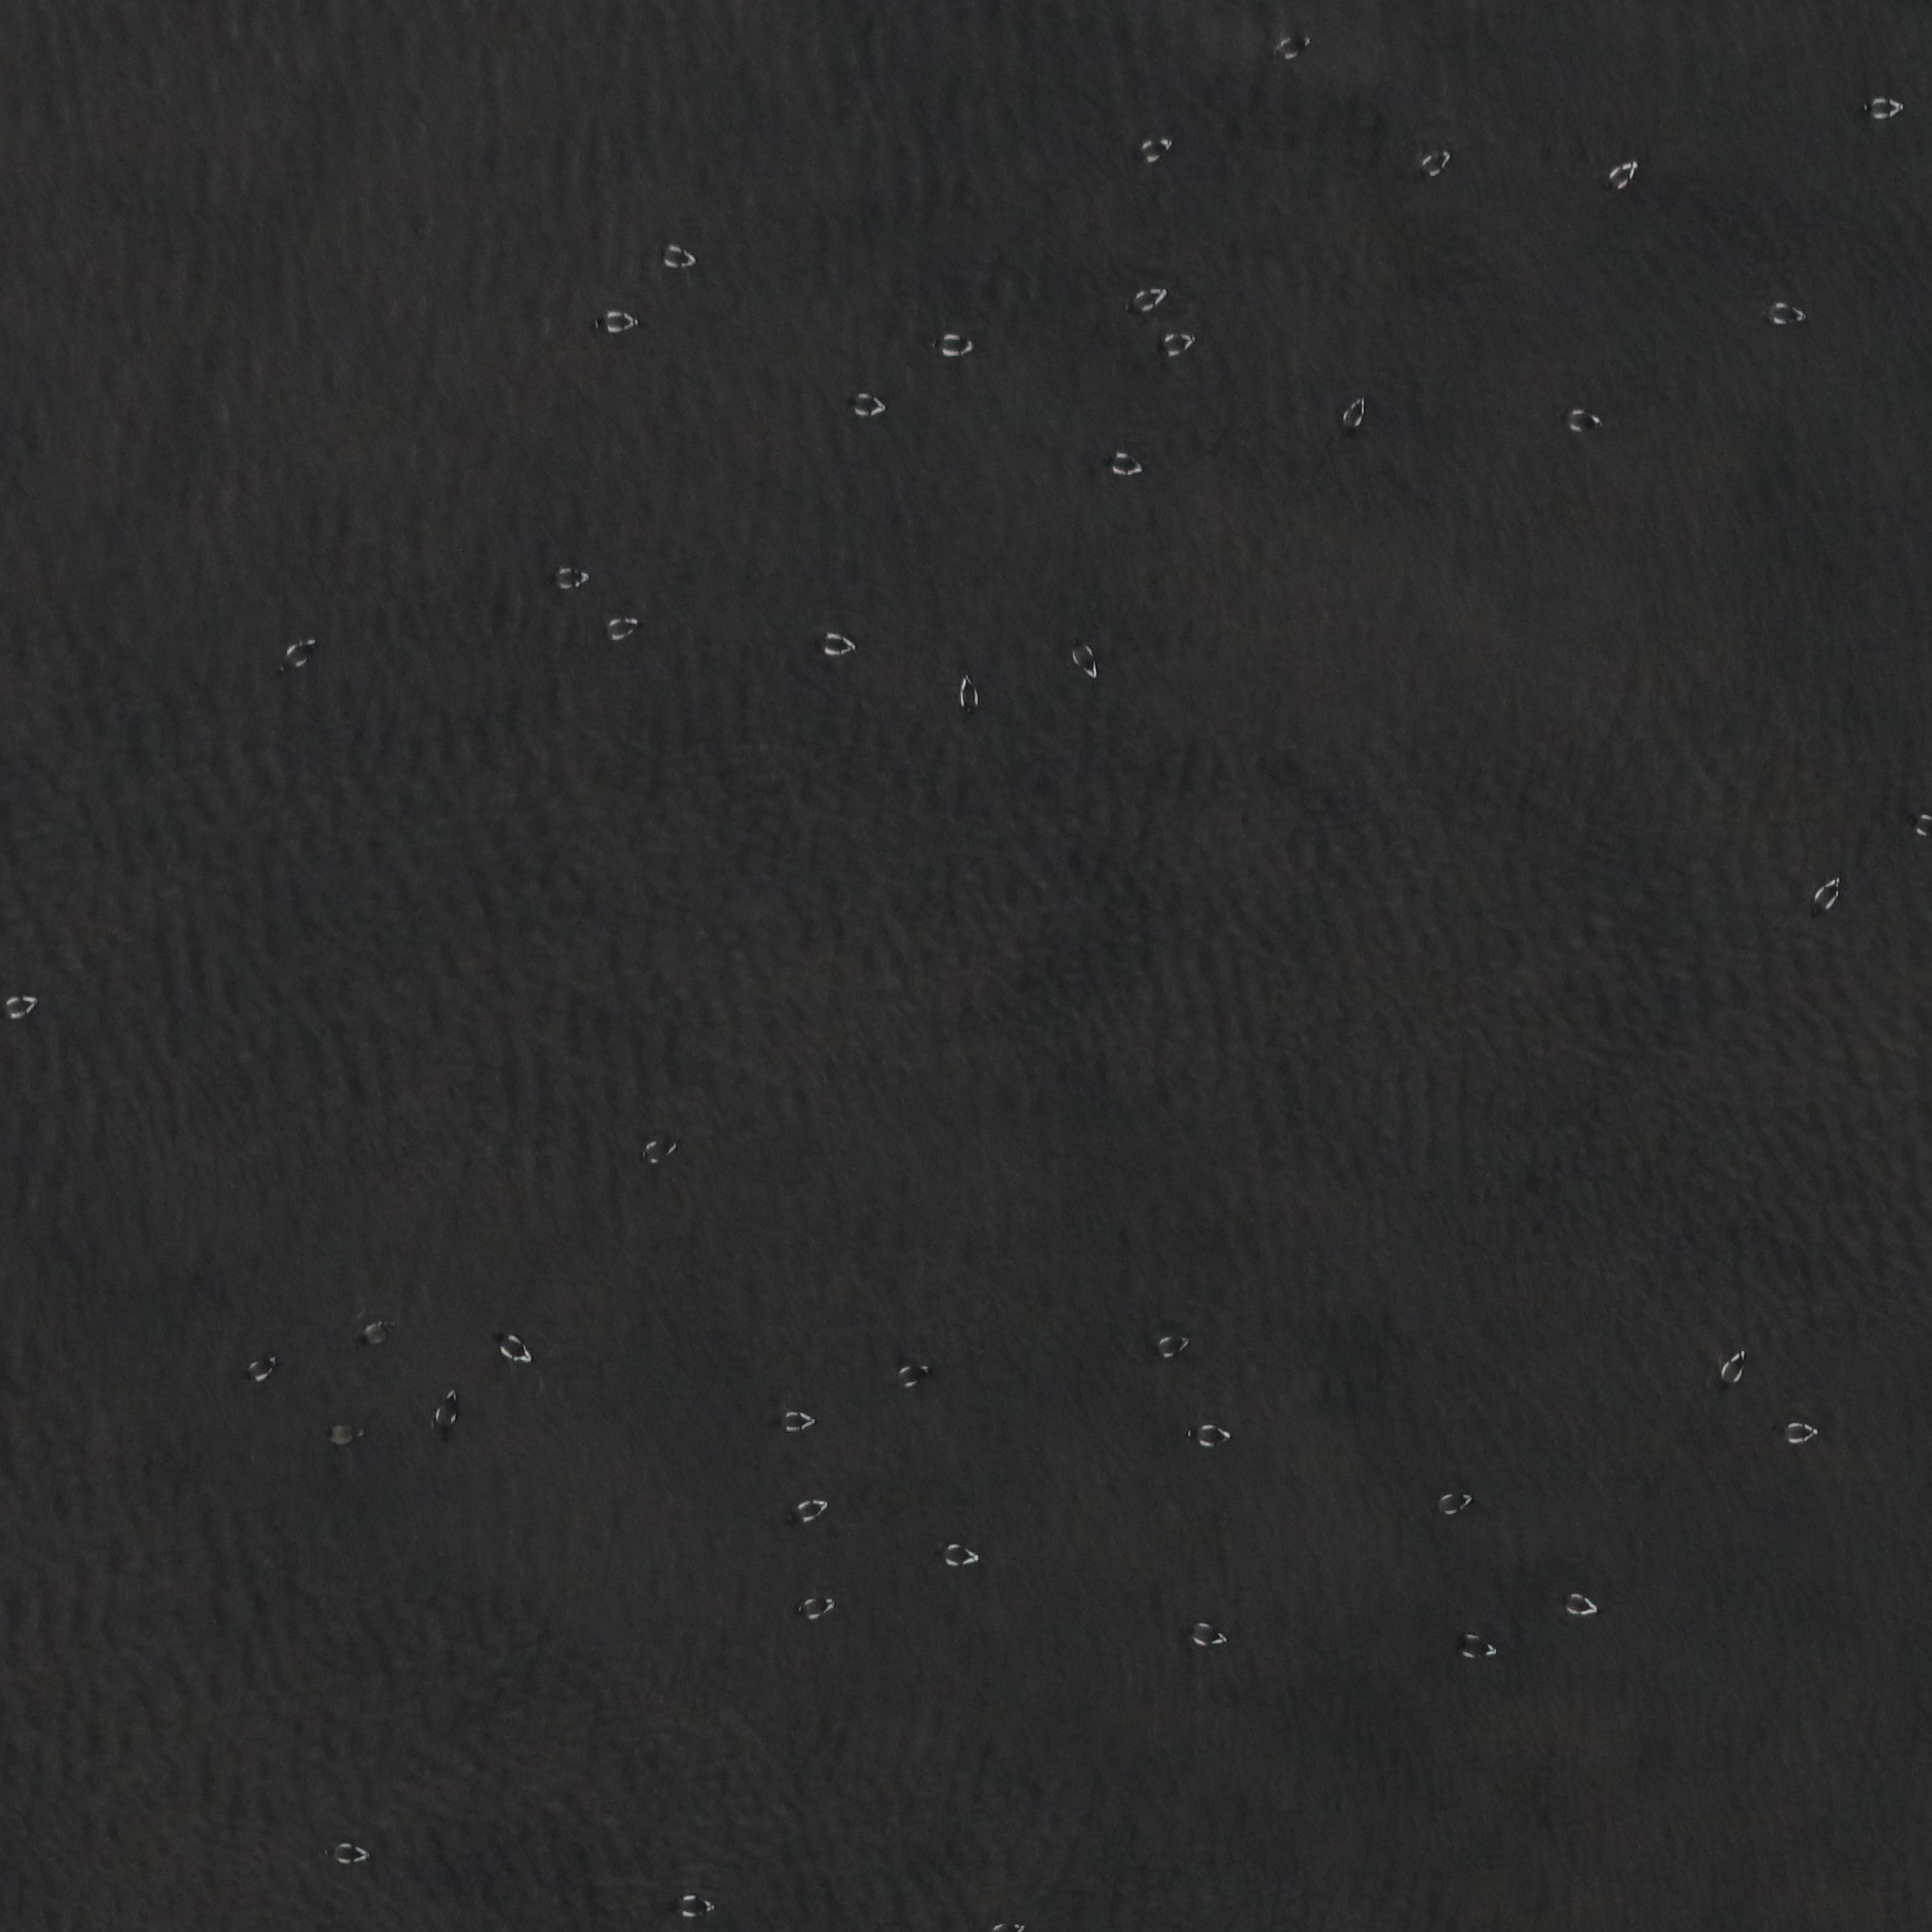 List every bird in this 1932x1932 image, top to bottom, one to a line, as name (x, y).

brant (1291, 49)
brant (1882, 109)
brant (1155, 148)
brant (1434, 163)
brant (1621, 175)
brant (675, 257)
brant (1143, 301)
brant (1784, 313)
brant (614, 321)
brant (953, 344)
brant (1175, 345)
brant (866, 403)
brant (1354, 415)
brant (1580, 419)
brant (1124, 463)
brant (569, 578)
brant (621, 628)
brant (836, 644)
brant (297, 656)
brant (1085, 656)
brant (966, 694)
brant (1927, 824)
brant (1826, 894)
brant (18, 1006)
brant (659, 1152)
brant (373, 1332)
brant (1170, 1347)
brant (513, 1349)
brant (260, 1369)
brant (1734, 1369)
brant (910, 1374)
brant (445, 1414)
brant (793, 1422)
brant (1798, 1433)
brant (344, 1434)
brant (1209, 1436)
brant (1455, 1504)
brant (808, 1511)
brant (957, 1557)
brant (1576, 1605)
brant (815, 1608)
brant (1204, 1636)
brant (1477, 1648)
brant (348, 1853)
brant (694, 1906)